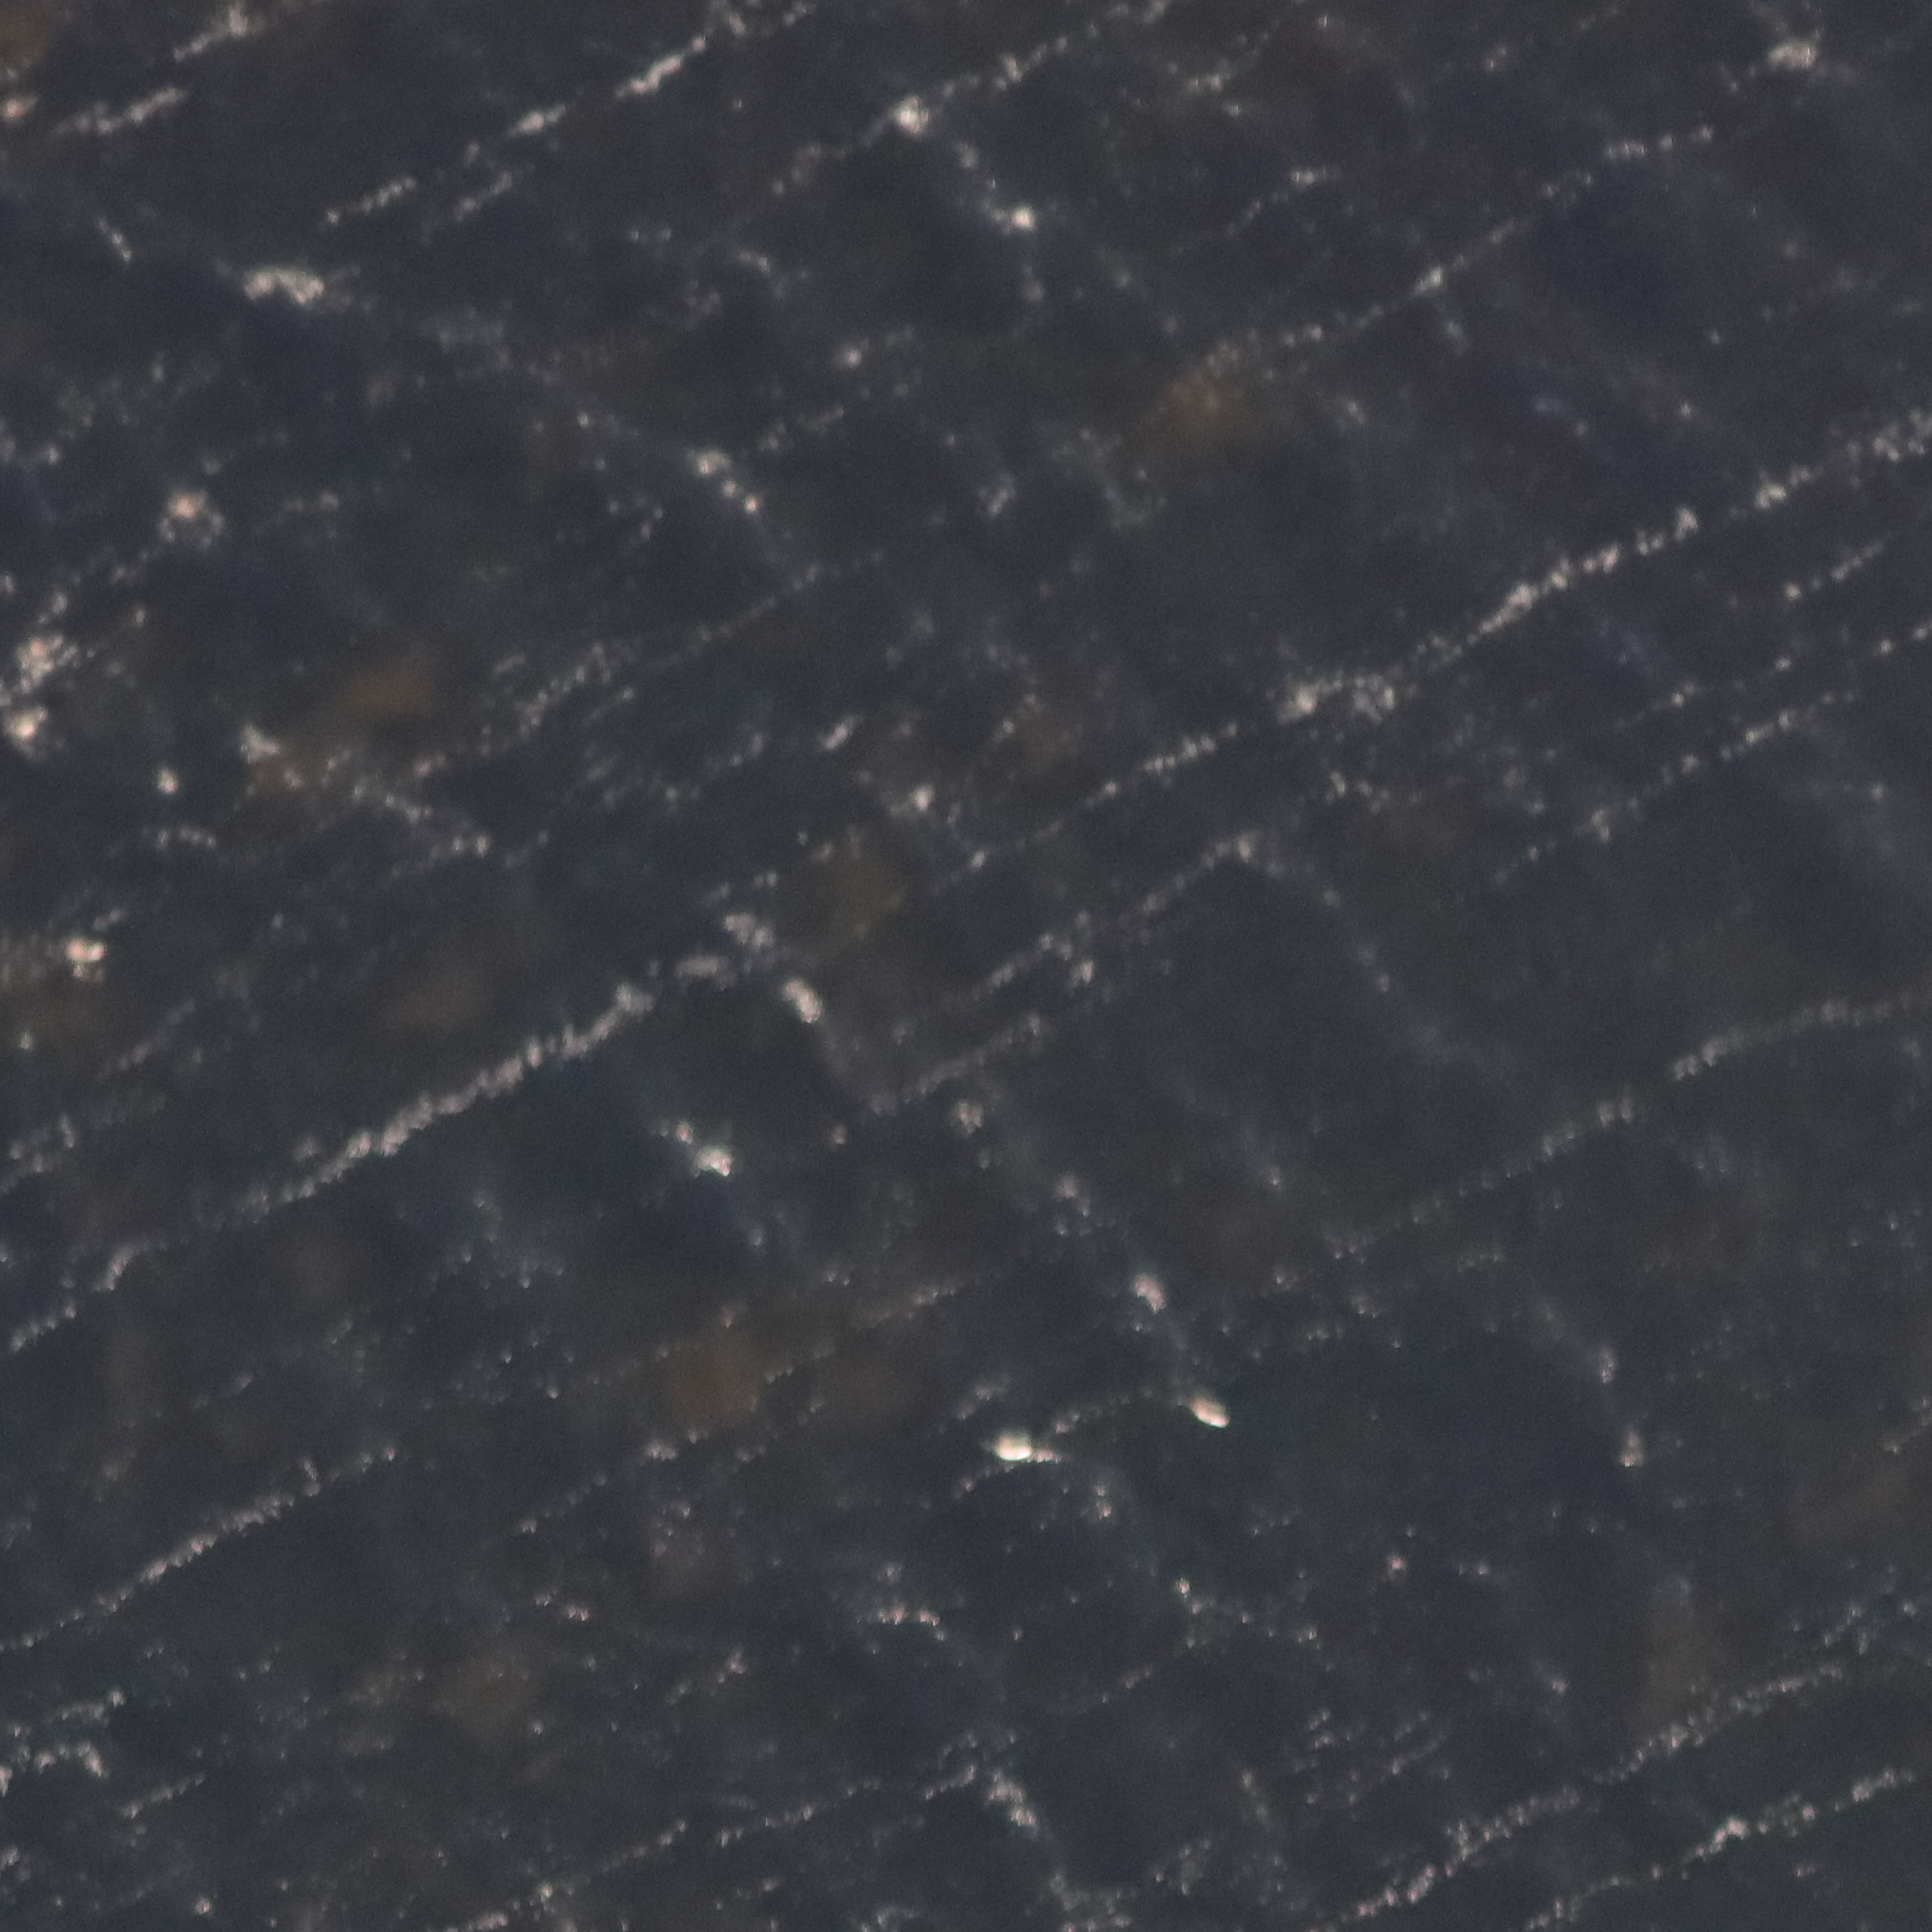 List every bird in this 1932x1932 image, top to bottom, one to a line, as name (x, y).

brant (185, 509)
brant (46, 648)
brant (24, 723)
brant (84, 948)
brant (1211, 1412)
brant (1015, 1449)